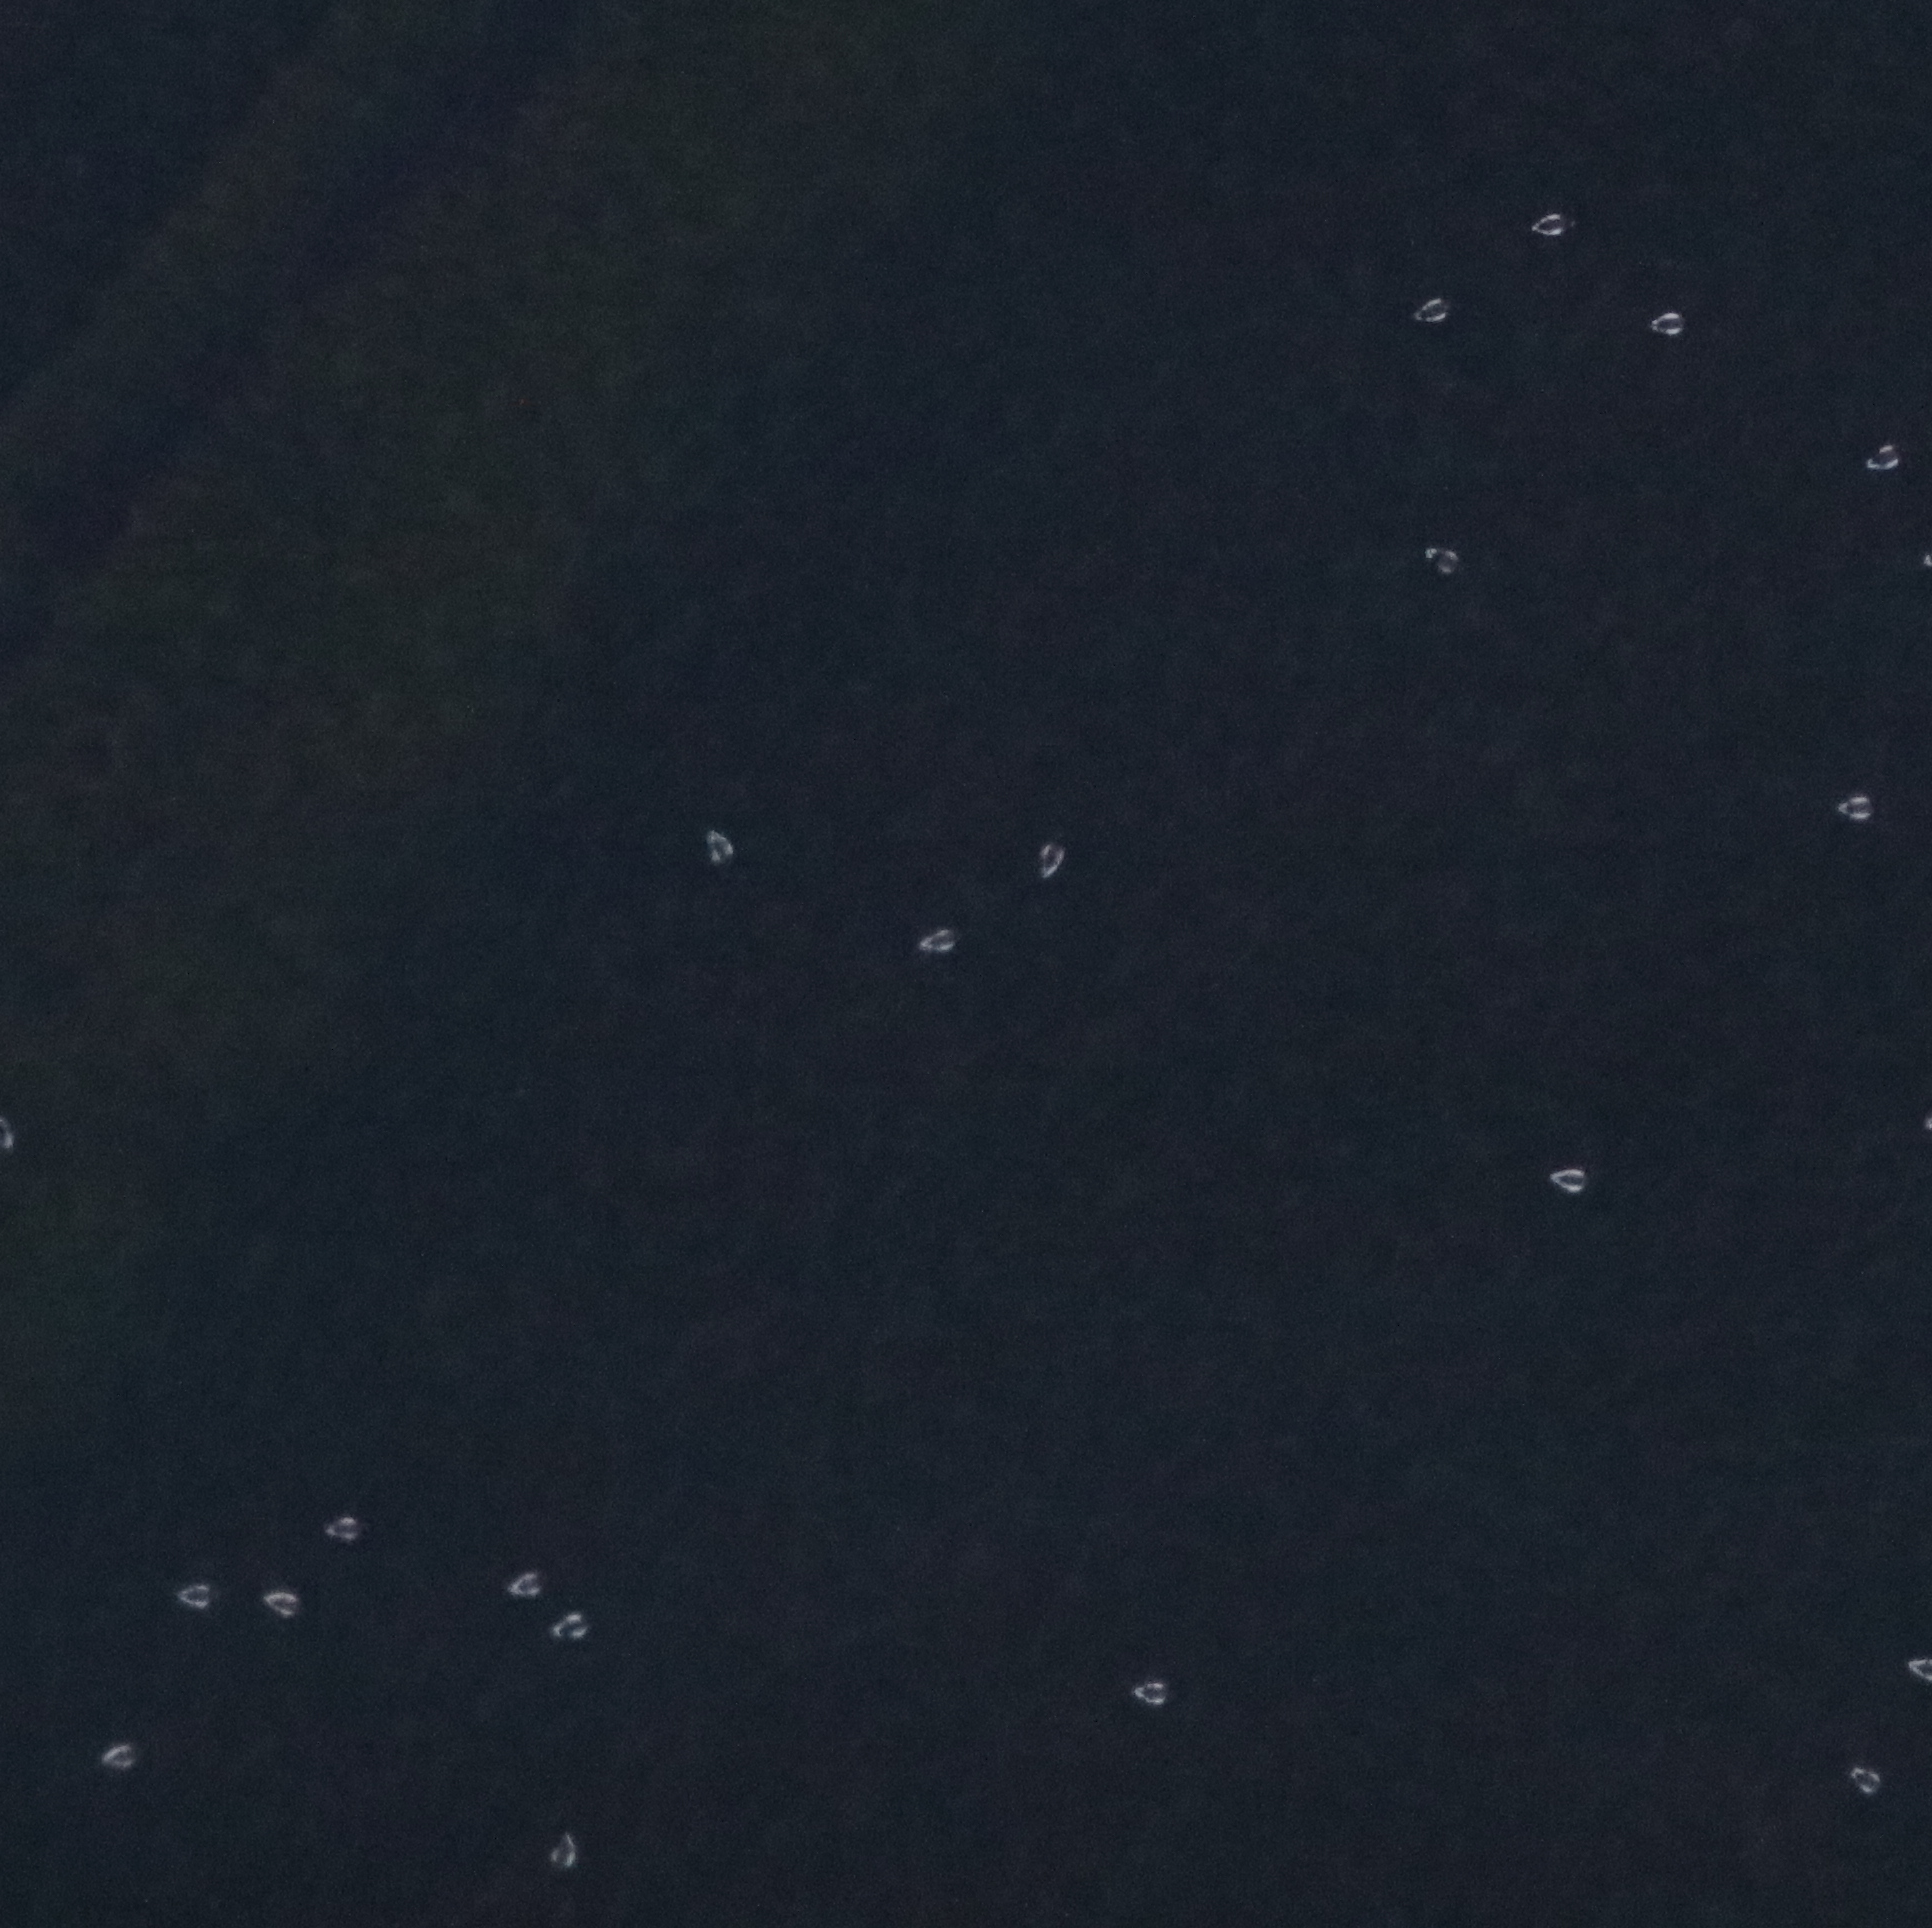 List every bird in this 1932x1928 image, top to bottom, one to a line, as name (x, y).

brant (1554, 225)
brant (1431, 312)
brant (1670, 324)
brant (1887, 458)
brant (1447, 562)
brant (1858, 808)
brant (721, 852)
brant (1052, 858)
brant (941, 942)
brant (1, 1138)
brant (1571, 1180)
brant (347, 1528)
brant (529, 1585)
brant (200, 1595)
brant (283, 1602)
brant (572, 1627)
brant (1930, 1668)
brant (1155, 1692)
brant (125, 1755)
brant (1867, 1780)
brant (564, 1851)